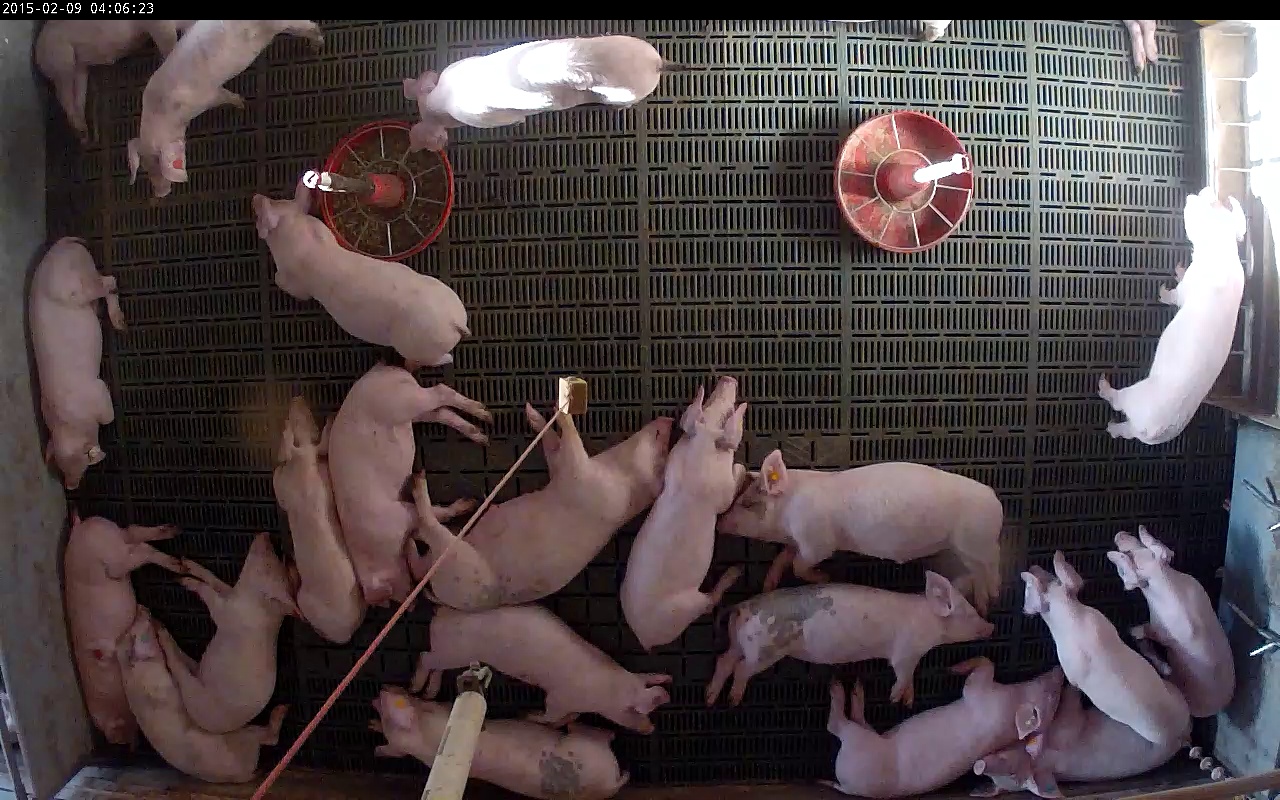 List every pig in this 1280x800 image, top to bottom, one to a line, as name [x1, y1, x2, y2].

pig [127, 22, 326, 200]
pig [32, 23, 196, 147]
pig [401, 37, 690, 154]
pig [252, 177, 468, 373]
pig [1098, 187, 1248, 448]
pig [28, 235, 135, 494]
pig [325, 360, 491, 611]
pig [619, 375, 751, 649]
pig [272, 395, 369, 642]
pig [407, 404, 673, 611]
pig [717, 448, 1005, 614]
pig [62, 509, 188, 752]
pig [1106, 525, 1238, 717]
pig [159, 531, 302, 731]
pig [1019, 549, 1187, 751]
pig [705, 570, 999, 706]
pig [86, 605, 285, 783]
pig [405, 605, 668, 735]
pig [819, 656, 1061, 797]
pig [973, 681, 1192, 798]
pig [371, 689, 628, 796]